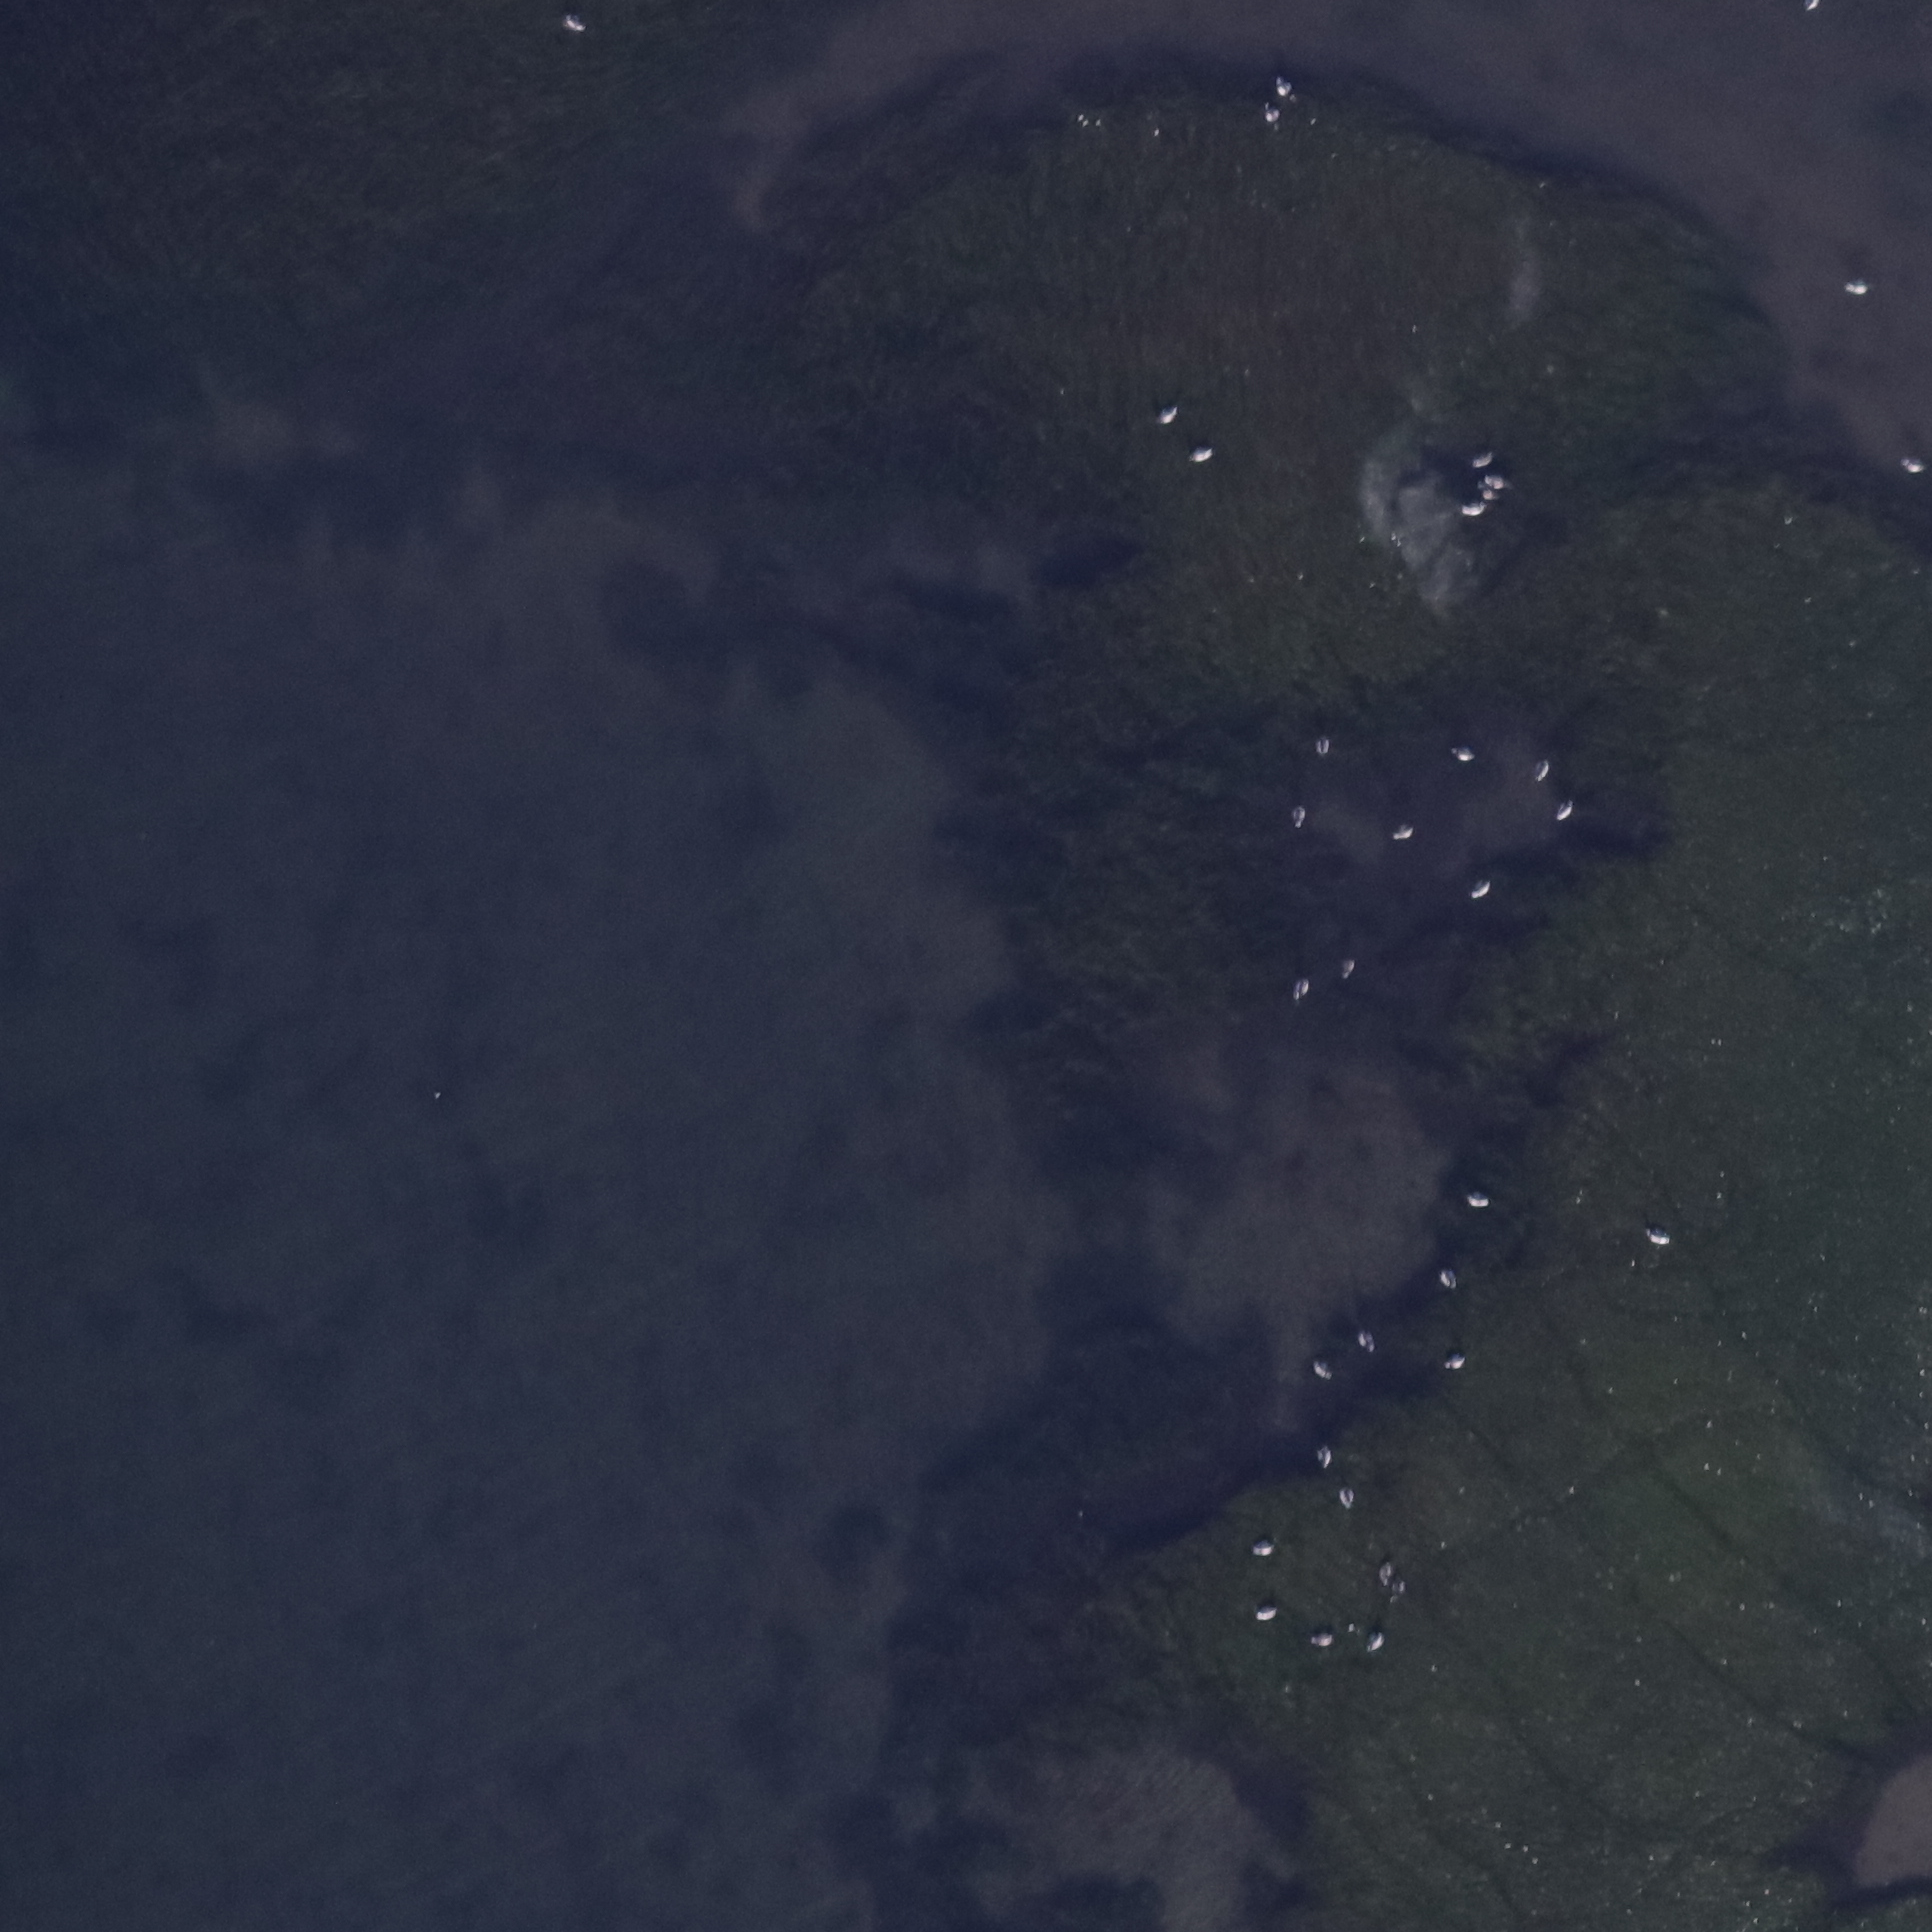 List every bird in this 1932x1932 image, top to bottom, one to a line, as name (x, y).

brant (572, 32)
brant (1284, 84)
brant (1279, 115)
brant (1862, 290)
brant (1167, 410)
brant (1197, 444)
brant (1491, 458)
brant (1909, 468)
brant (1501, 477)
brant (1489, 493)
brant (1476, 510)
brant (1325, 739)
brant (1462, 761)
brant (1552, 771)
brant (1574, 808)
brant (1298, 816)
brant (1405, 833)
brant (1480, 885)
brant (1348, 966)
brant (1313, 982)
brant (1476, 1199)
brant (1663, 1230)
brant (1445, 1267)
brant (1354, 1345)
brant (1458, 1363)
brant (1326, 1372)
brant (1326, 1453)
brant (1341, 1495)
brant (1259, 1552)
brant (1383, 1570)
brant (1396, 1590)
brant (1275, 1613)
brant (1367, 1635)
brant (1319, 1640)